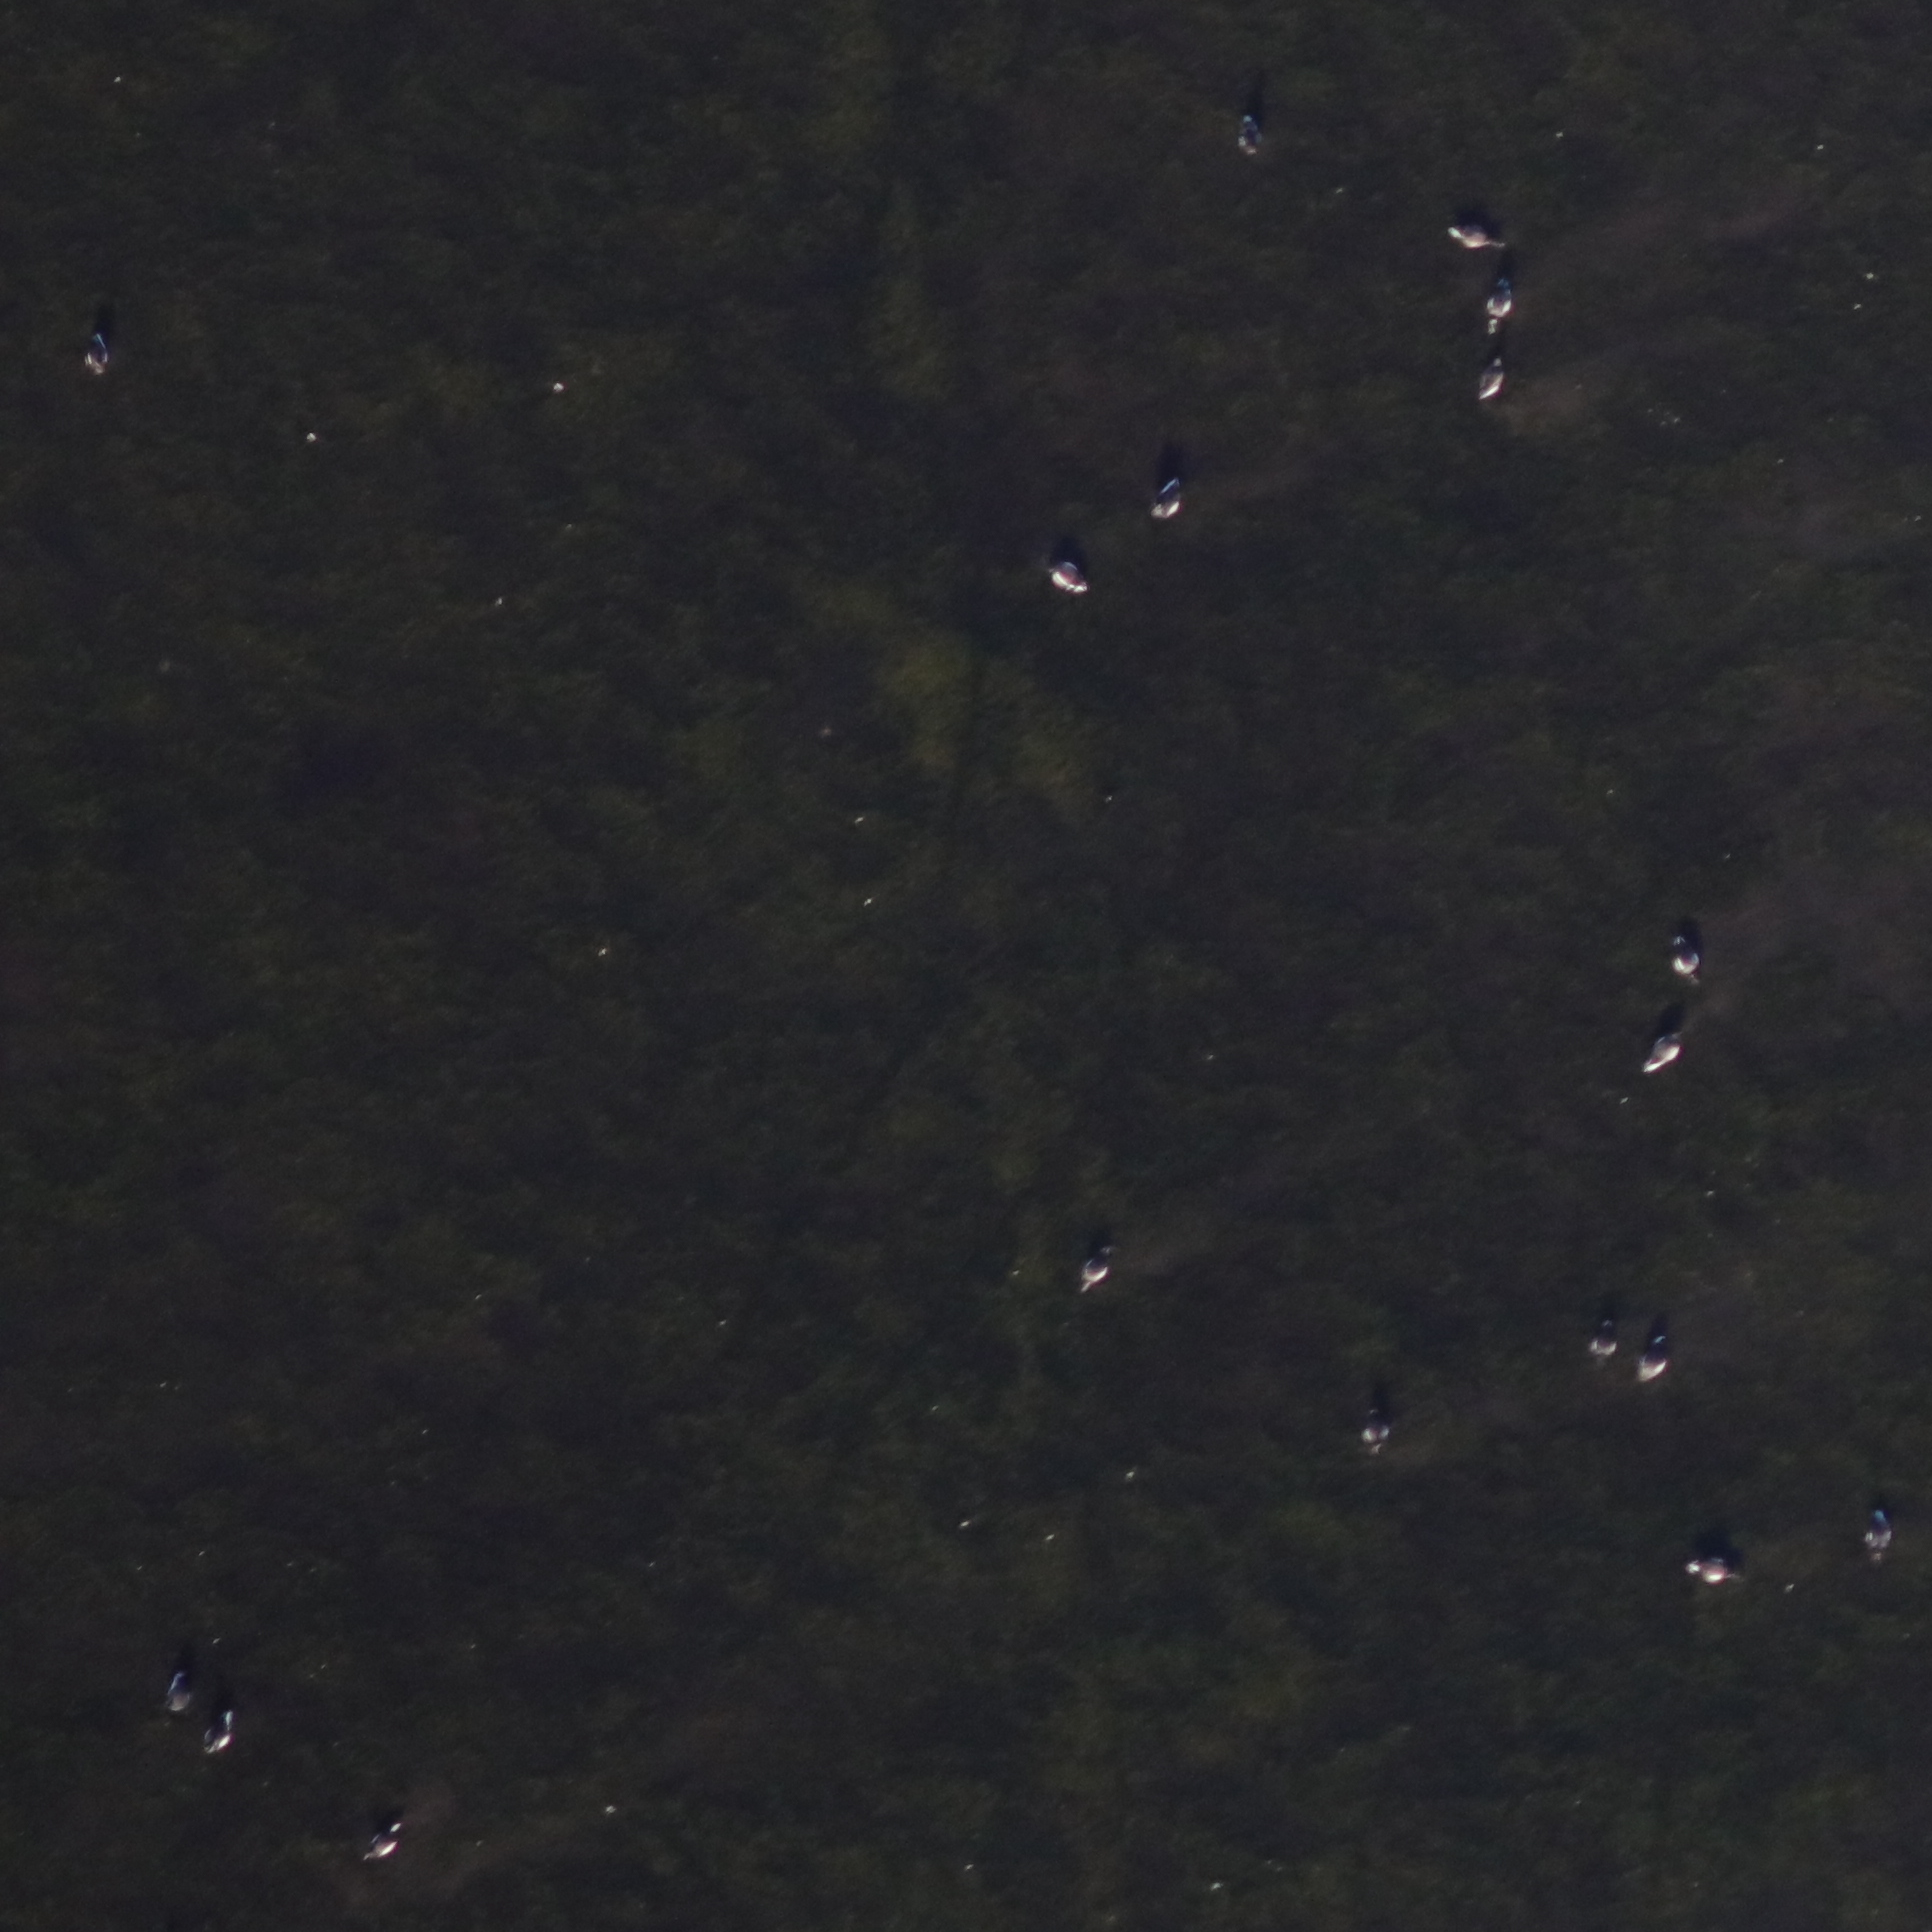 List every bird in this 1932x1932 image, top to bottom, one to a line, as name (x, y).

brant (1253, 139)
brant (1475, 236)
brant (1500, 307)
brant (98, 349)
brant (1490, 379)
brant (1168, 498)
brant (1070, 575)
brant (1684, 956)
brant (1663, 1050)
brant (1092, 1271)
brant (1605, 1341)
brant (1653, 1362)
brant (1376, 1430)
brant (1880, 1533)
brant (1712, 1569)
brant (179, 1690)
brant (210, 1738)
brant (385, 1841)